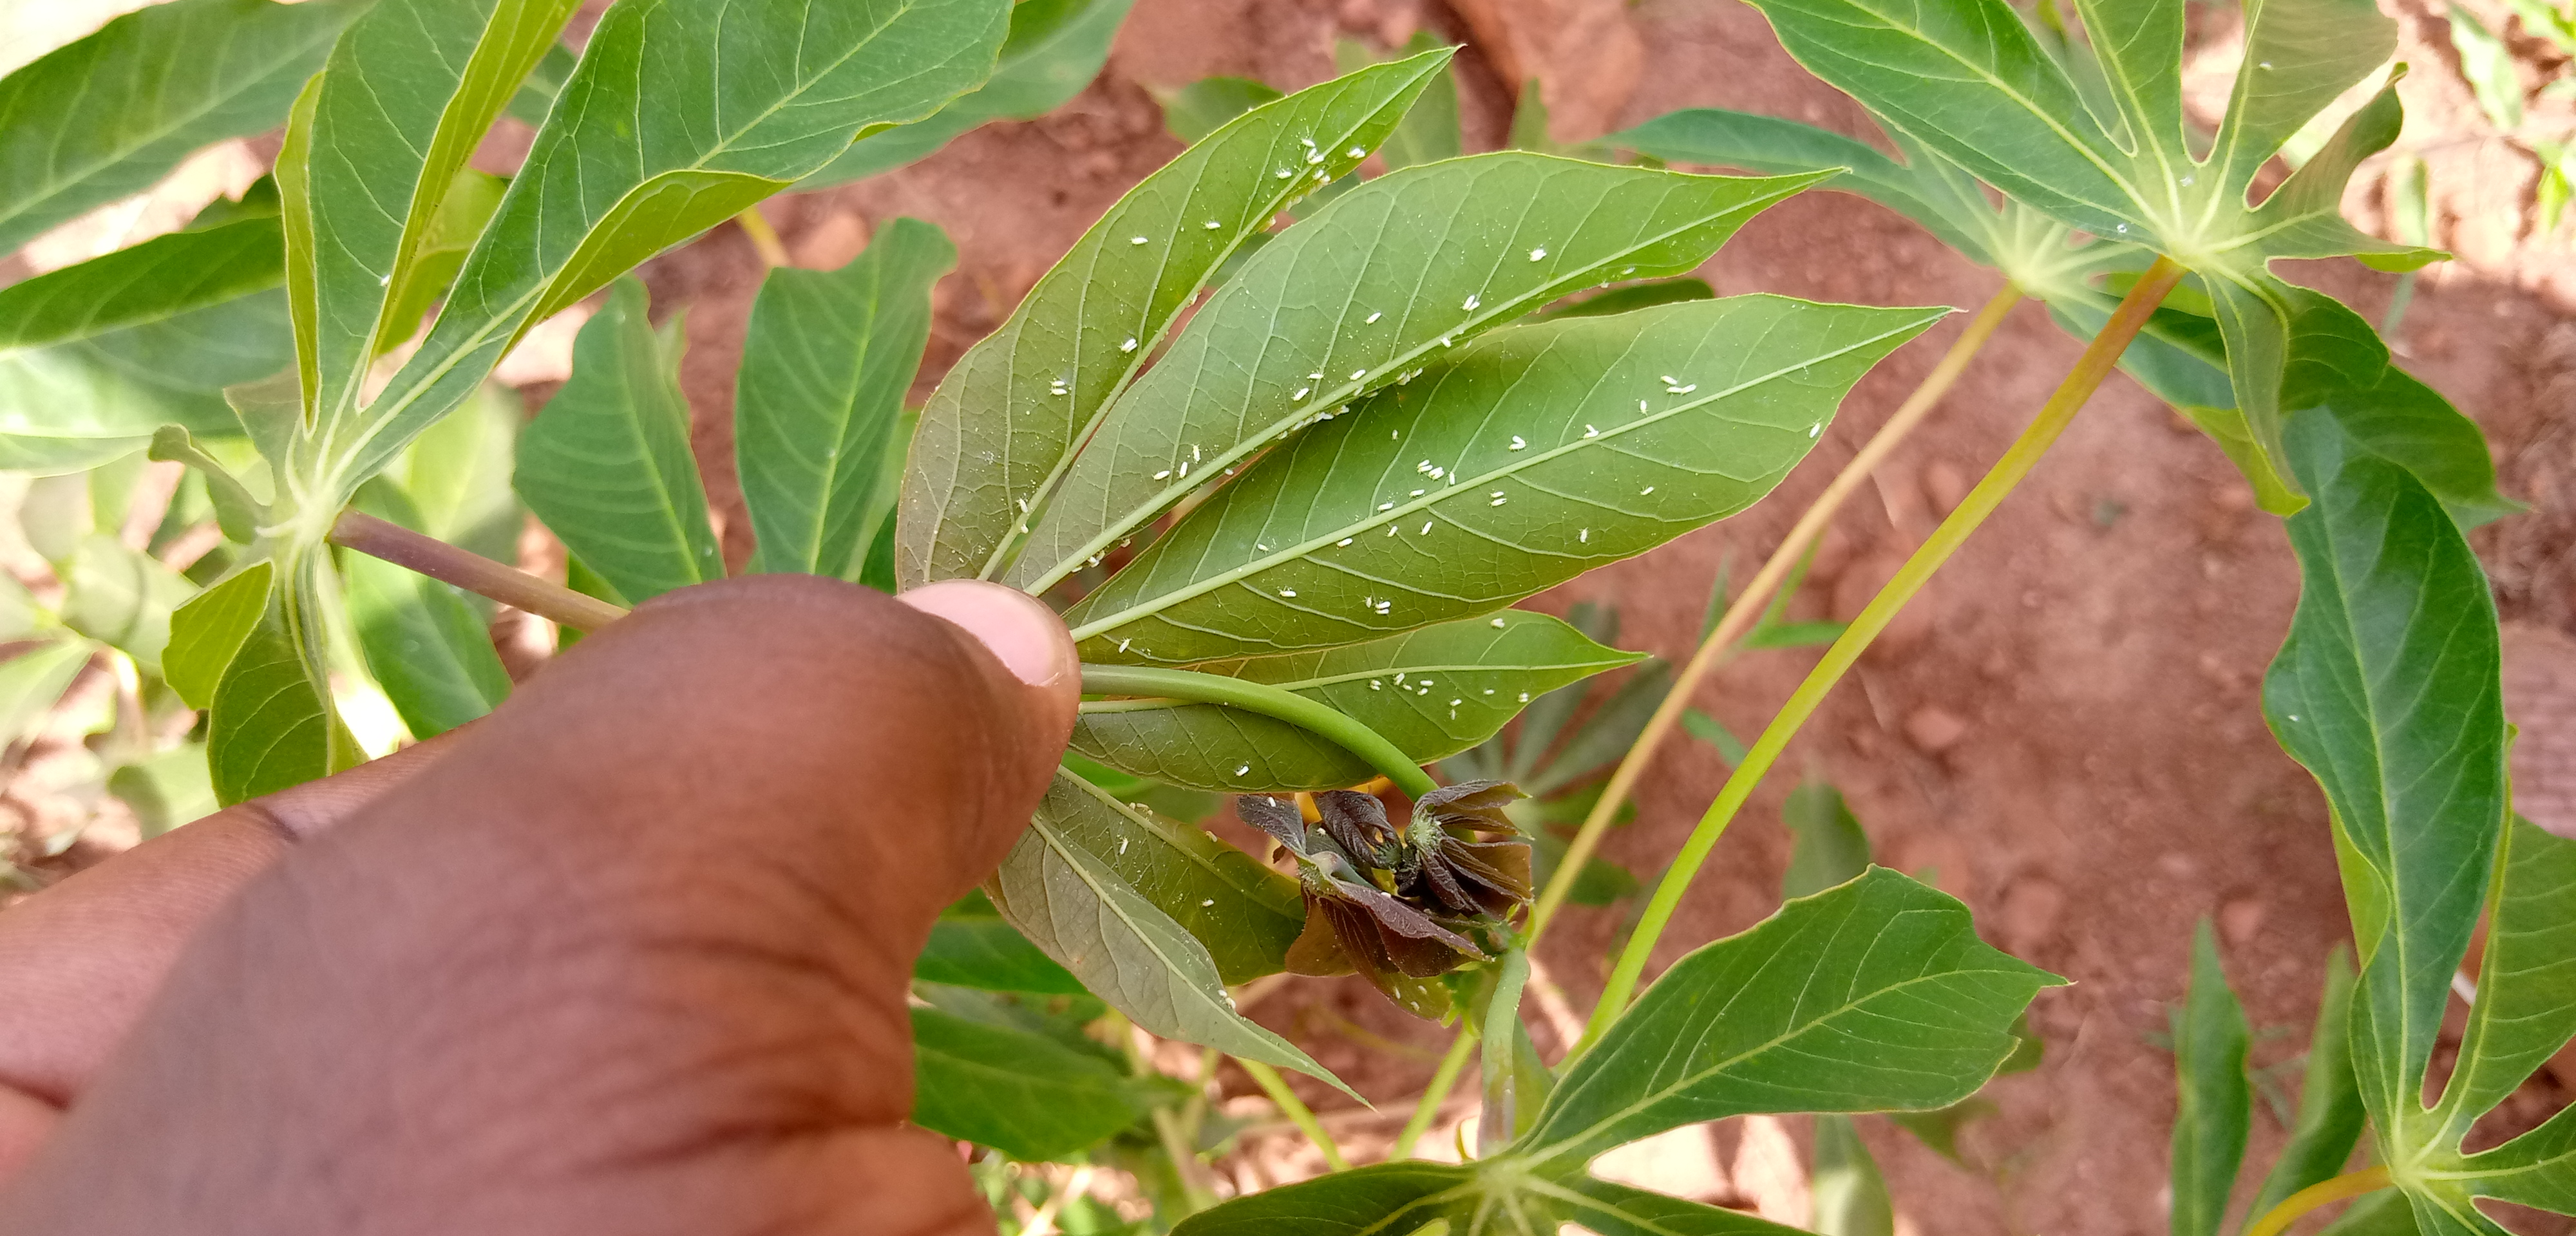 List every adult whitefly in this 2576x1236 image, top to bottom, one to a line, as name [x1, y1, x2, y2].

whitefly [2257, 59, 2275, 73]
whitefly [1300, 136, 1318, 148]
whitefly [1305, 147, 1318, 160]
whitefly [1346, 147, 1360, 159]
whitefly [1353, 150, 1367, 160]
whitefly [1308, 153, 1326, 165]
whitefly [1271, 168, 1293, 180]
whitefly [1311, 168, 1325, 181]
whitefly [1318, 175, 1332, 184]
whitefly [1294, 194, 1305, 206]
whitefly [1283, 201, 1294, 212]
whitefly [1264, 215, 1278, 227]
whitefly [1202, 220, 1221, 231]
whitefly [1256, 223, 1270, 235]
whitefly [1128, 235, 1151, 247]
whitefly [1529, 248, 1545, 256]
whitefly [1529, 254, 1544, 265]
whitefly [1620, 265, 1637, 277]
whitefly [378, 272, 392, 289]
whitefly [1598, 281, 1610, 291]
whitefly [1461, 293, 1476, 312]
whitefly [1468, 301, 1481, 312]
whitefly [1365, 311, 1383, 326]
whitefly [1439, 335, 1454, 348]
whitefly [1120, 338, 1137, 353]
whitefly [1124, 343, 1138, 355]
whitefly [1347, 366, 1367, 382]
whitefly [1412, 366, 1424, 379]
whitefly [1308, 370, 1325, 381]
whitefly [1396, 371, 1407, 382]
whitefly [1658, 373, 1679, 386]
whitefly [1397, 373, 1410, 386]
whitefly [1049, 378, 1066, 388]
whitefly [1681, 381, 1698, 396]
whitefly [1350, 385, 1365, 397]
whitefly [1664, 385, 1681, 394]
whitefly [1291, 386, 1310, 403]
whitefly [1049, 387, 1069, 398]
whitefly [1363, 391, 1380, 400]
whitefly [1637, 397, 1649, 416]
whitefly [1340, 406, 1350, 415]
whitefly [1314, 413, 1326, 424]
whitefly [1323, 413, 1335, 421]
whitefly [1303, 415, 1314, 426]
whitefly [1291, 419, 1305, 431]
whitefly [1806, 420, 1823, 442]
whitefly [1584, 422, 1596, 433]
whitefly [1390, 427, 1400, 443]
whitefly [1274, 429, 1289, 442]
whitefly [1581, 431, 1600, 441]
whitefly [1511, 434, 1528, 444]
whitefly [1190, 443, 1204, 464]
whitefly [1508, 443, 1528, 451]
whitefly [1177, 458, 1189, 480]
whitefly [1417, 458, 1431, 469]
whitefly [1417, 464, 1433, 474]
whitefly [1428, 466, 1444, 479]
whitefly [1222, 467, 1236, 477]
whitefly [1153, 469, 1172, 483]
whitefly [1447, 469, 1457, 487]
whitefly [1432, 471, 1446, 482]
whitefly [1638, 483, 1656, 498]
whitefly [1408, 487, 1426, 500]
whitefly [1489, 491, 1506, 500]
whitefly [1016, 495, 1030, 515]
whitefly [1490, 496, 1509, 510]
whitefly [1376, 500, 1394, 512]
whitefly [1419, 520, 1434, 538]
whitefly [1018, 523, 1031, 536]
whitefly [1386, 524, 1399, 539]
whitefly [1577, 525, 1590, 545]
whitefly [1336, 536, 1355, 549]
whitefly [1119, 537, 1133, 548]
whitefly [1254, 541, 1271, 554]
whitefly [1096, 549, 1106, 561]
whitefly [1086, 555, 1097, 565]
whitefly [1070, 565, 1084, 574]
whitefly [1276, 587, 1299, 601]
whitefly [1364, 594, 1372, 610]
whitefly [1375, 600, 1392, 610]
whitefly [1374, 608, 1390, 617]
whitefly [1489, 617, 1505, 624]
whitefly [1490, 622, 1506, 630]
whitefly [1117, 636, 1132, 655]
whitefly [1392, 671, 1407, 687]
whitefly [1418, 678, 1434, 688]
whitefly [1369, 679, 1383, 687]
whitefly [1401, 683, 1412, 692]
whitefly [1368, 684, 1382, 693]
whitefly [1481, 686, 1497, 697]
whitefly [1416, 688, 1430, 697]
whitefly [1516, 691, 1529, 698]
whitefly [1447, 697, 1464, 707]
whitefly [1517, 698, 1529, 704]
whitefly [1448, 709, 1459, 722]
whitefly [2286, 713, 2302, 724]
whitefly [1233, 763, 1251, 777]
whitefly [1266, 794, 1278, 808]
whitefly [1135, 801, 1150, 810]
whitefly [1128, 801, 1136, 811]
whitefly [1146, 809, 1155, 816]
whitefly [1314, 826, 1328, 838]
whitefly [1204, 830, 1220, 845]
whitefly [1117, 836, 1129, 856]
whitefly [1379, 891, 1393, 899]
whitefly [1198, 897, 1217, 909]
whitefly [1415, 983, 1430, 997]
whitefly [1392, 984, 1401, 1001]
whitefly [1216, 988, 1228, 998]
whitefly [1223, 997, 1236, 1010]
whitefly [1409, 999, 1421, 1013]